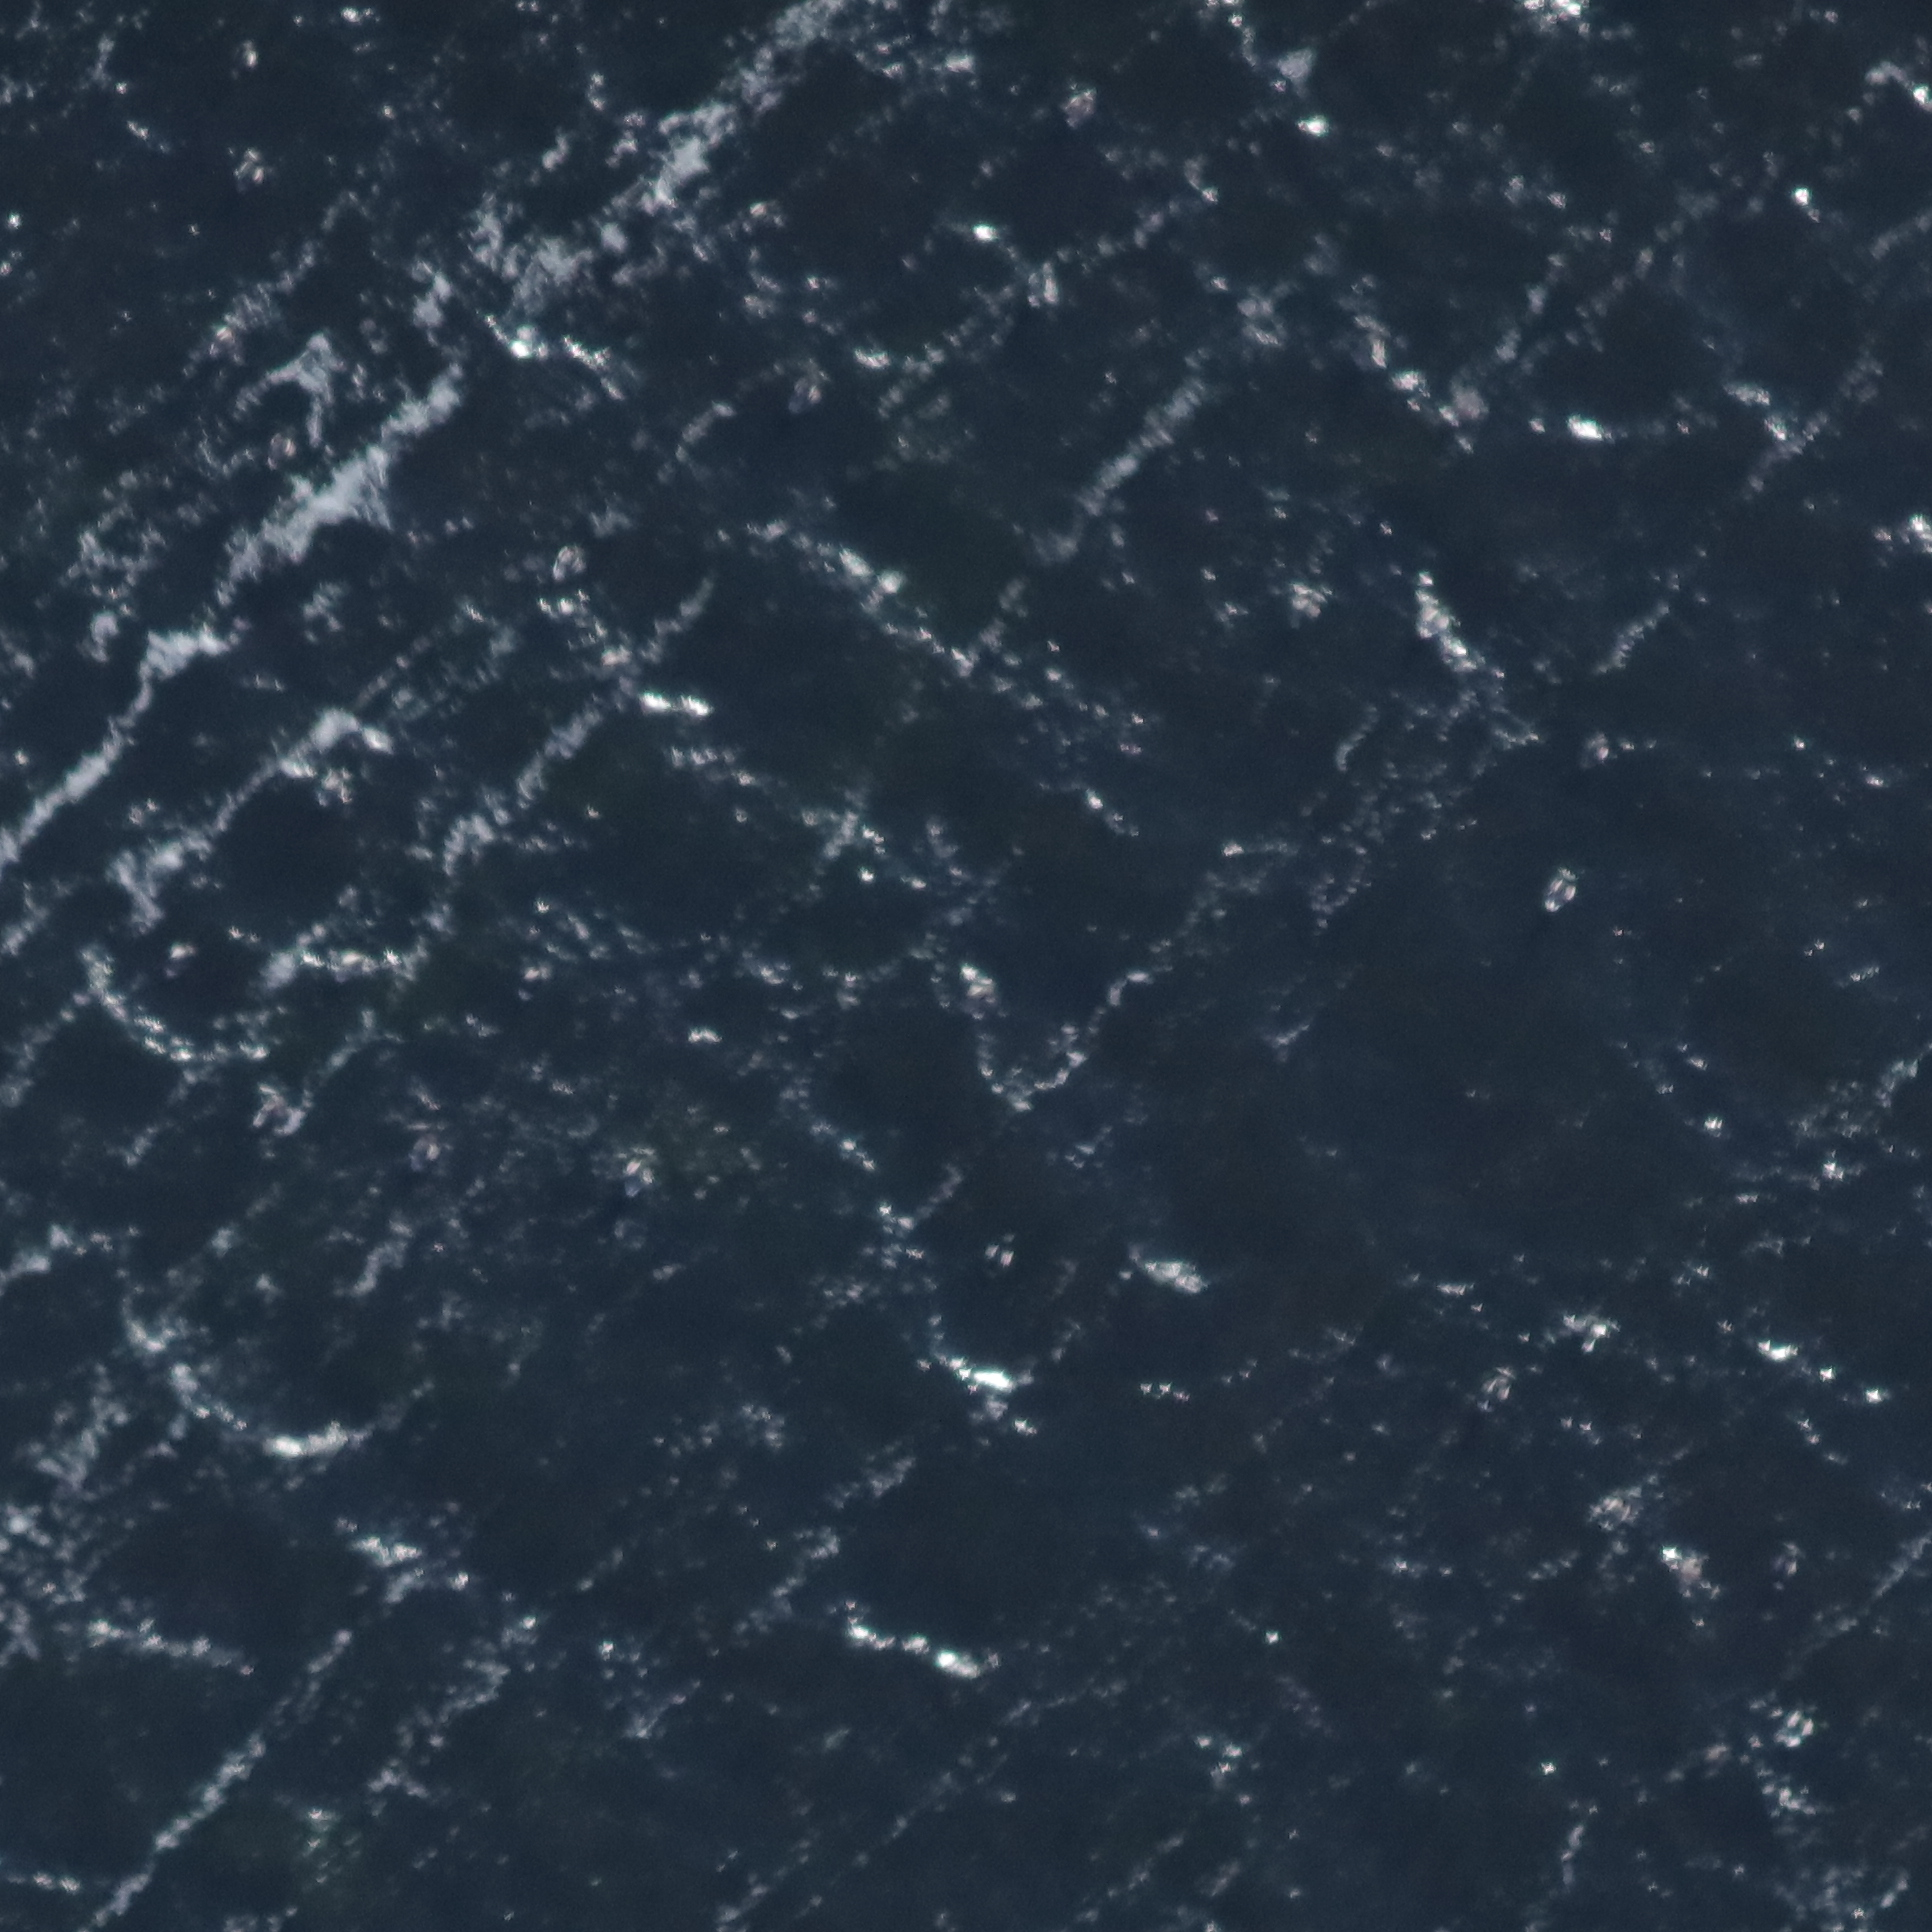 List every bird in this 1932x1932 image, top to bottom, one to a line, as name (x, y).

brant (240, 60)
brant (1081, 105)
brant (246, 174)
brant (1038, 287)
brant (806, 395)
brant (1466, 406)
brant (281, 450)
brant (571, 563)
brant (1439, 619)
brant (1595, 753)
brant (1558, 890)
brant (273, 1111)
brant (430, 1152)
brant (636, 1175)
brant (999, 1257)
brant (1496, 1390)
brant (1785, 1572)
brant (1690, 1577)
brant (1798, 1730)